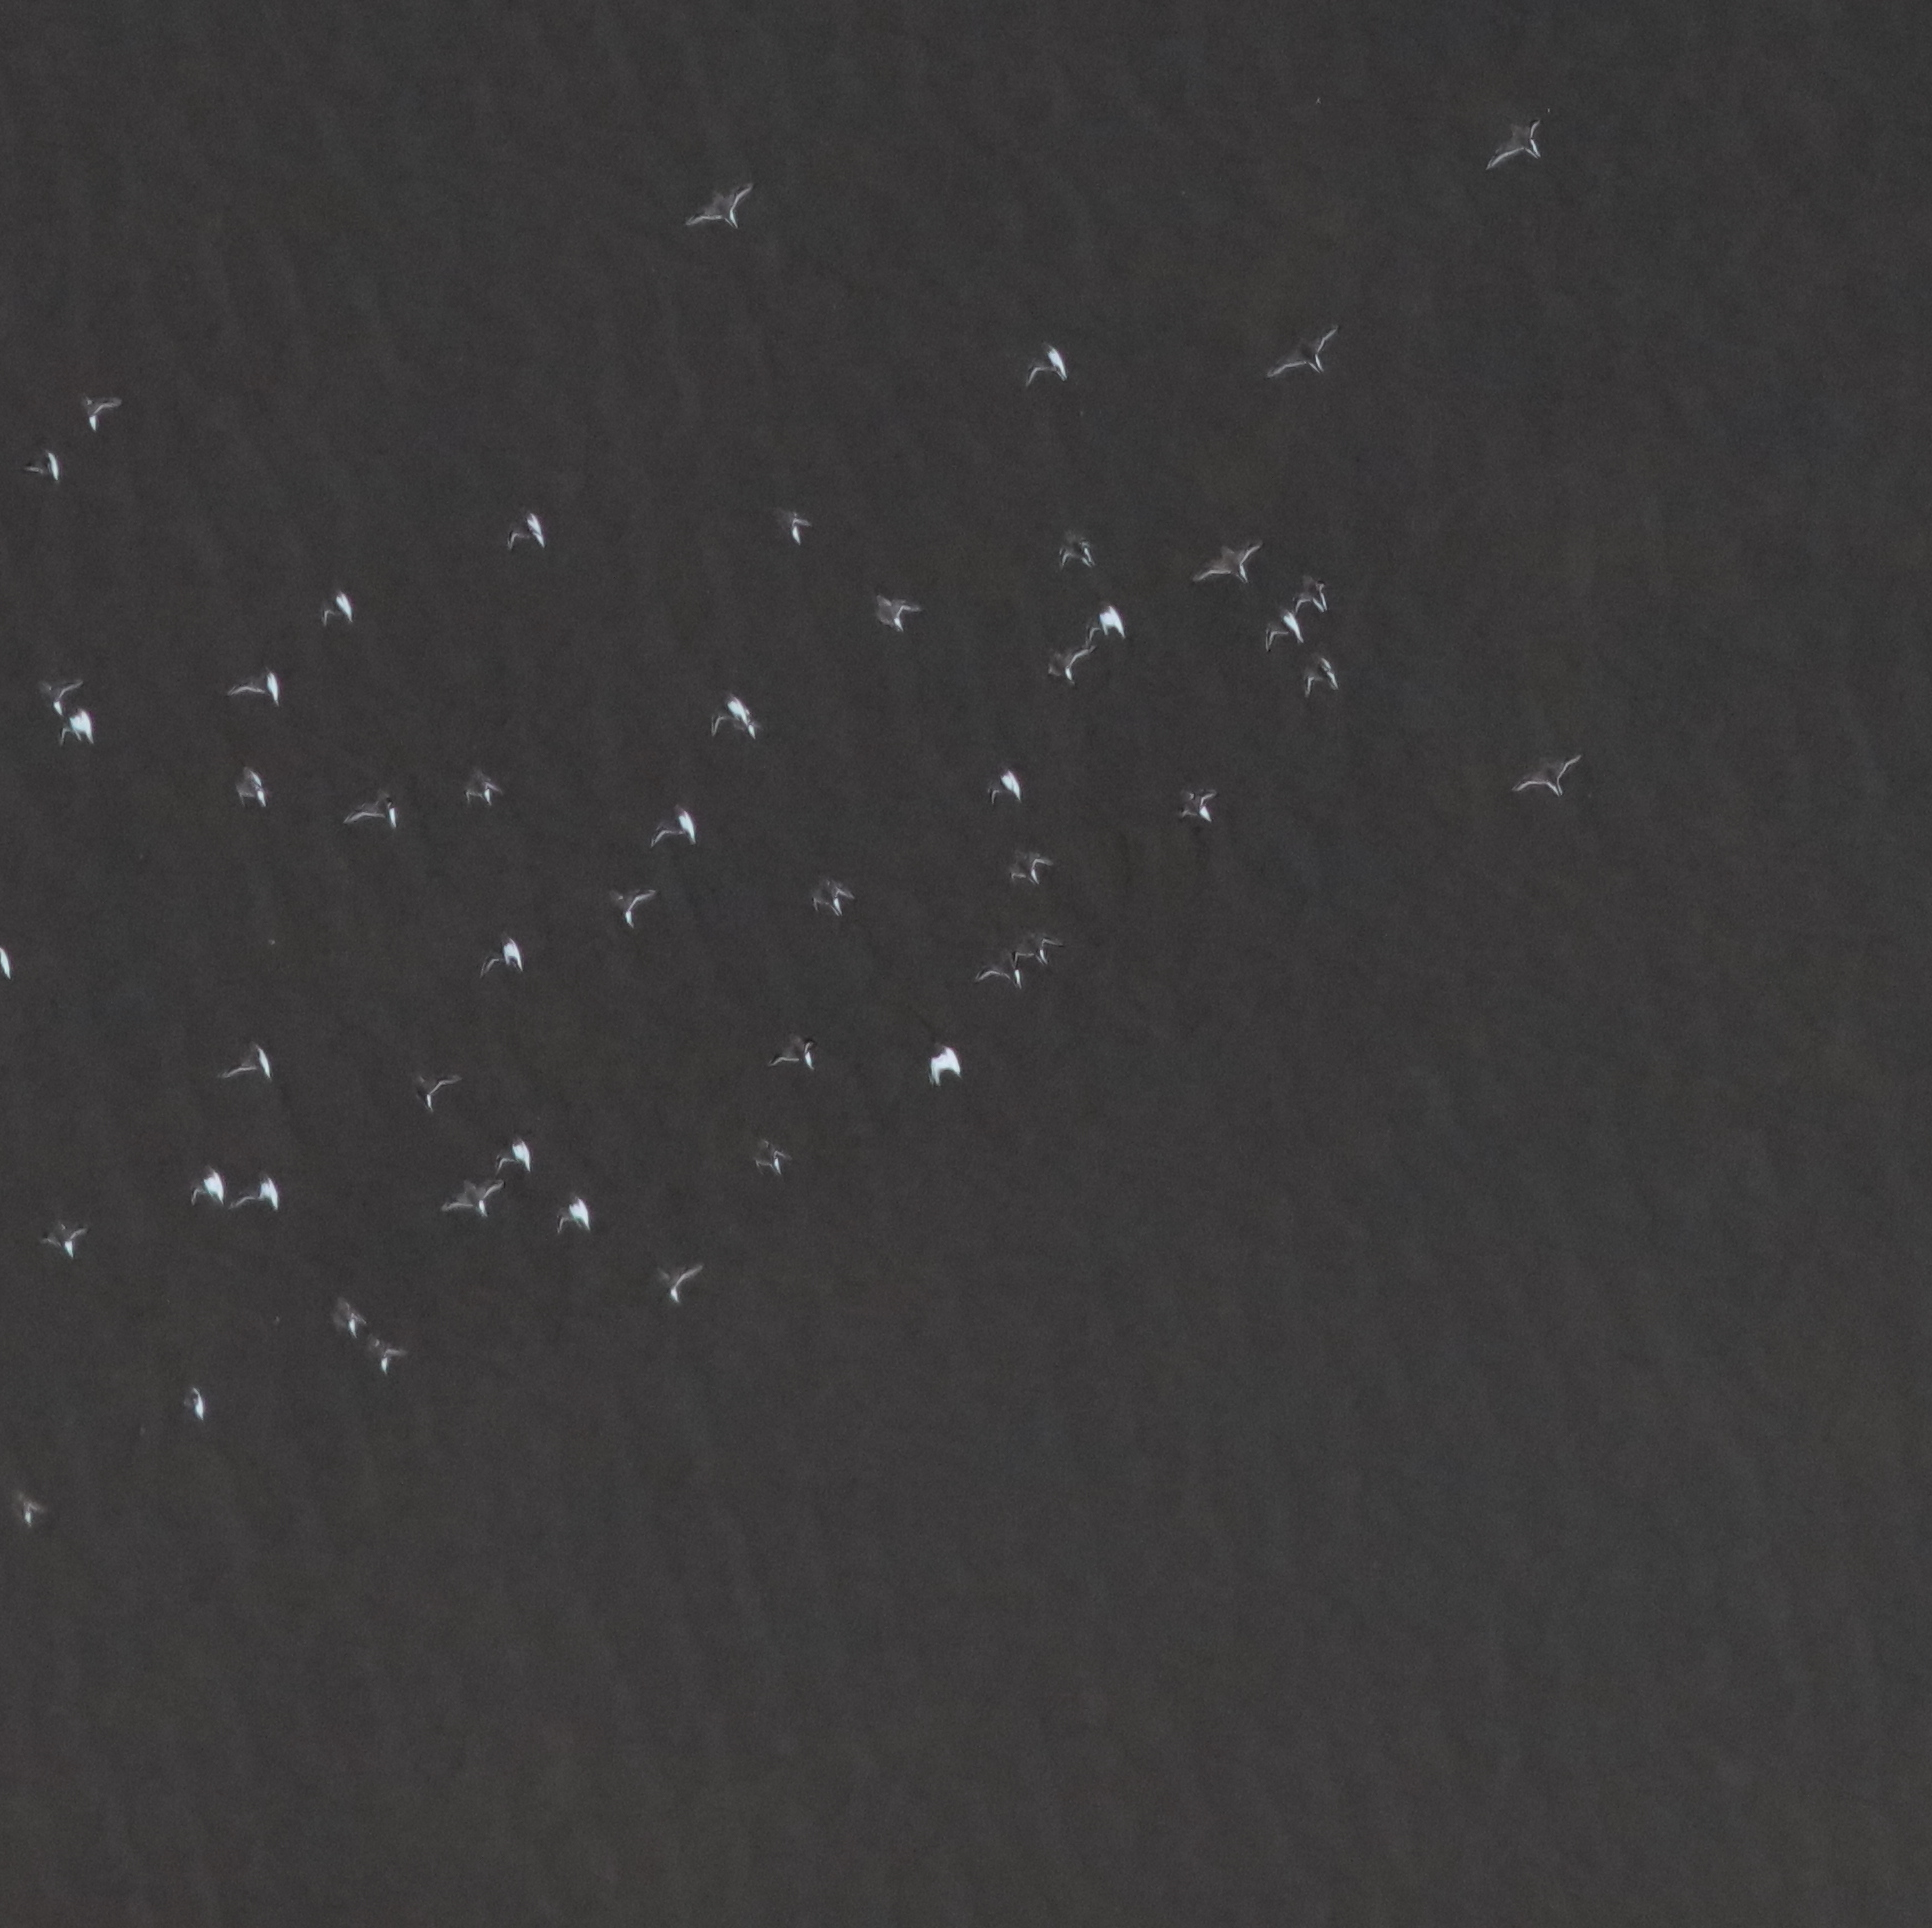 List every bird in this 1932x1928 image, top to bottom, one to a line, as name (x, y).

other bird (1511, 129)
other bird (718, 206)
other bird (1053, 360)
other bird (1312, 360)
other bird (109, 411)
other bird (45, 470)
other bird (797, 504)
other bird (536, 524)
other bird (1093, 545)
other bird (1226, 556)
other bird (1321, 588)
other bird (901, 605)
other bird (1129, 614)
other bird (342, 623)
other bird (1290, 626)
other bird (1073, 655)
other bird (1328, 667)
other bird (247, 680)
other bird (52, 687)
other bird (746, 703)
other bird (88, 732)
other bird (249, 779)
other bird (1543, 779)
other bird (493, 788)
other bird (998, 802)
other bird (384, 804)
other bird (1199, 809)
other bird (687, 818)
other bird (1048, 861)
other bird (646, 888)
other bird (831, 895)
other bird (518, 937)
other bird (1051, 955)
other bird (1010, 965)
other bird (809, 1033)
other bird (944, 1065)
other bird (265, 1068)
other bird (421, 1081)
other bird (520, 1149)
other bird (791, 1155)
other bird (217, 1171)
other bird (276, 1198)
other bird (482, 1205)
other bird (588, 1214)
other bird (63, 1221)
other bird (685, 1284)
other bird (346, 1325)
other bird (387, 1347)
other bird (179, 1397)
other bird (34, 1519)